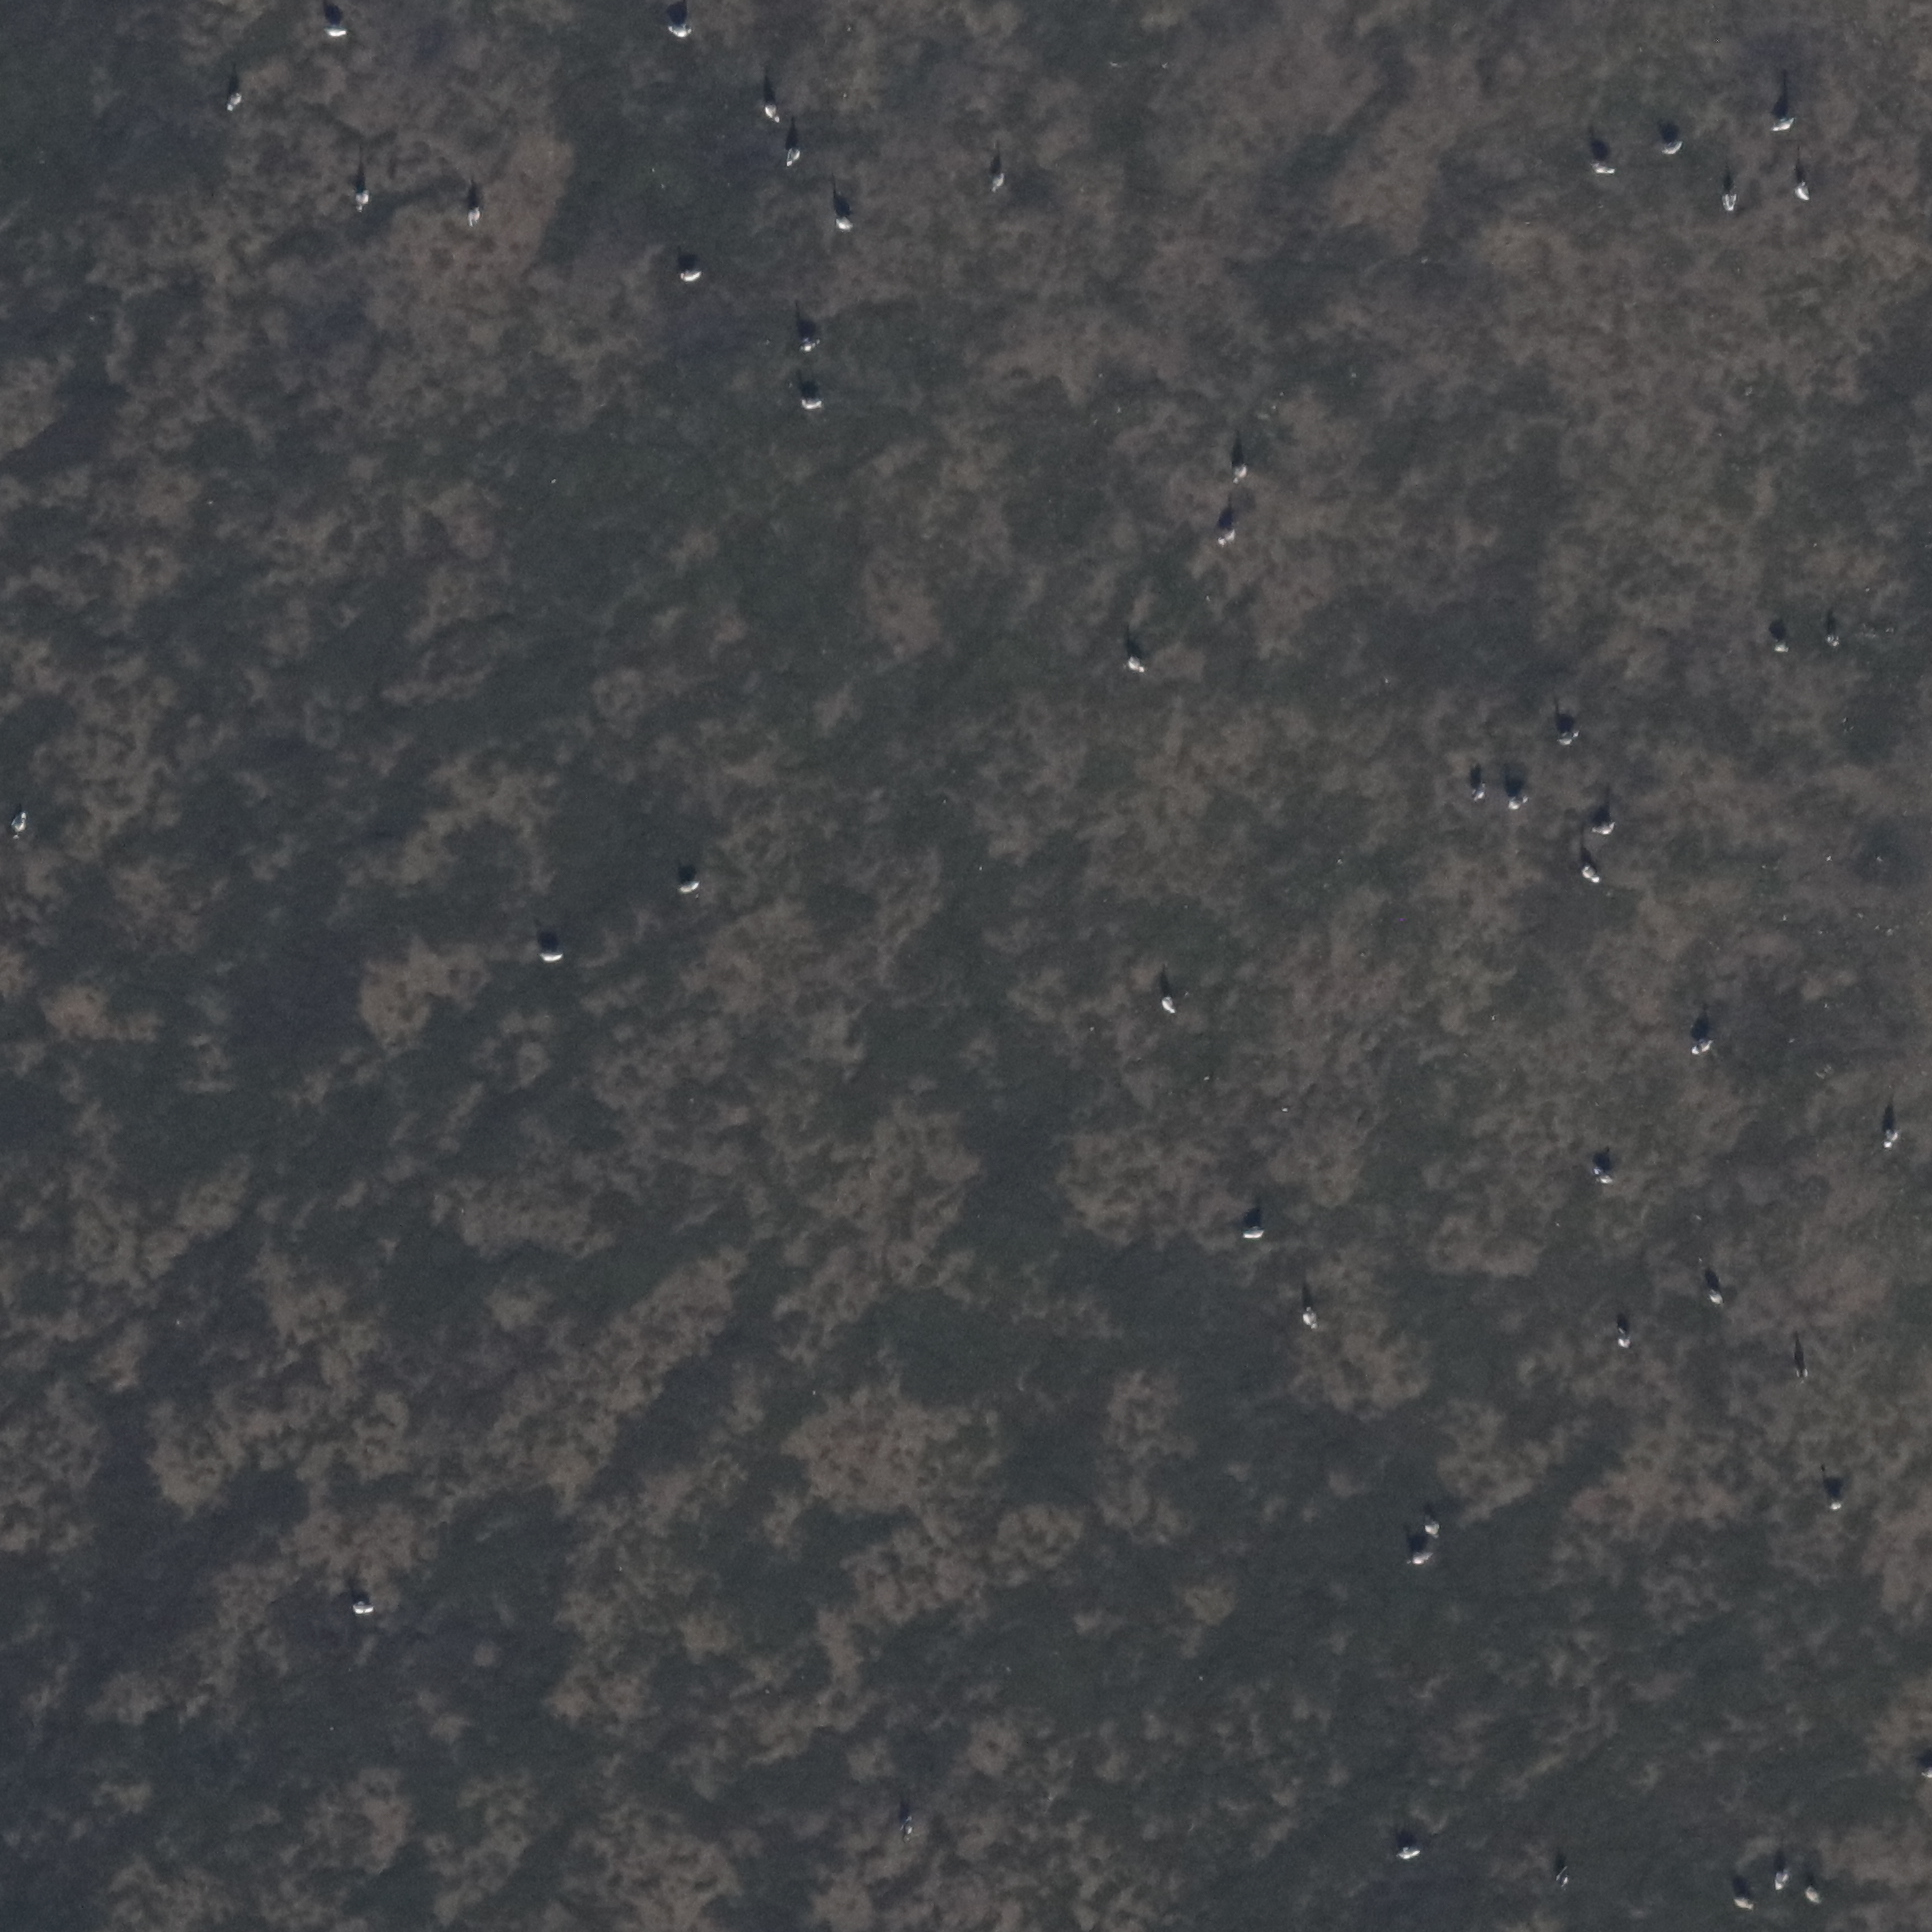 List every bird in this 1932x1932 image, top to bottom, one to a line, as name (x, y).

brant (335, 31)
brant (682, 32)
brant (235, 100)
brant (771, 110)
brant (1779, 125)
brant (1674, 144)
brant (792, 154)
brant (1603, 165)
brant (994, 180)
brant (1802, 191)
brant (361, 199)
brant (1731, 199)
brant (472, 216)
brant (842, 225)
brant (690, 272)
brant (808, 344)
brant (808, 405)
brant (1240, 473)
brant (1225, 536)
brant (1837, 639)
brant (1783, 646)
brant (1136, 666)
brant (1568, 737)
brant (1473, 794)
brant (1516, 802)
brant (18, 825)
brant (1603, 827)
brant (1591, 873)
brant (688, 887)
brant (551, 954)
brant (1169, 1004)
brant (1703, 1046)
brant (1892, 1137)
brant (1604, 1176)
brant (1254, 1232)
brant (1716, 1296)
brant (1308, 1319)
brant (1624, 1341)
brant (1802, 1370)
brant (1835, 1503)
brant (1431, 1525)
brant (1422, 1557)
brant (363, 1608)
brant (907, 1830)
brant (1409, 1852)
brant (1561, 1876)
brant (1781, 1877)
brant (1812, 1894)
brant (1743, 1903)